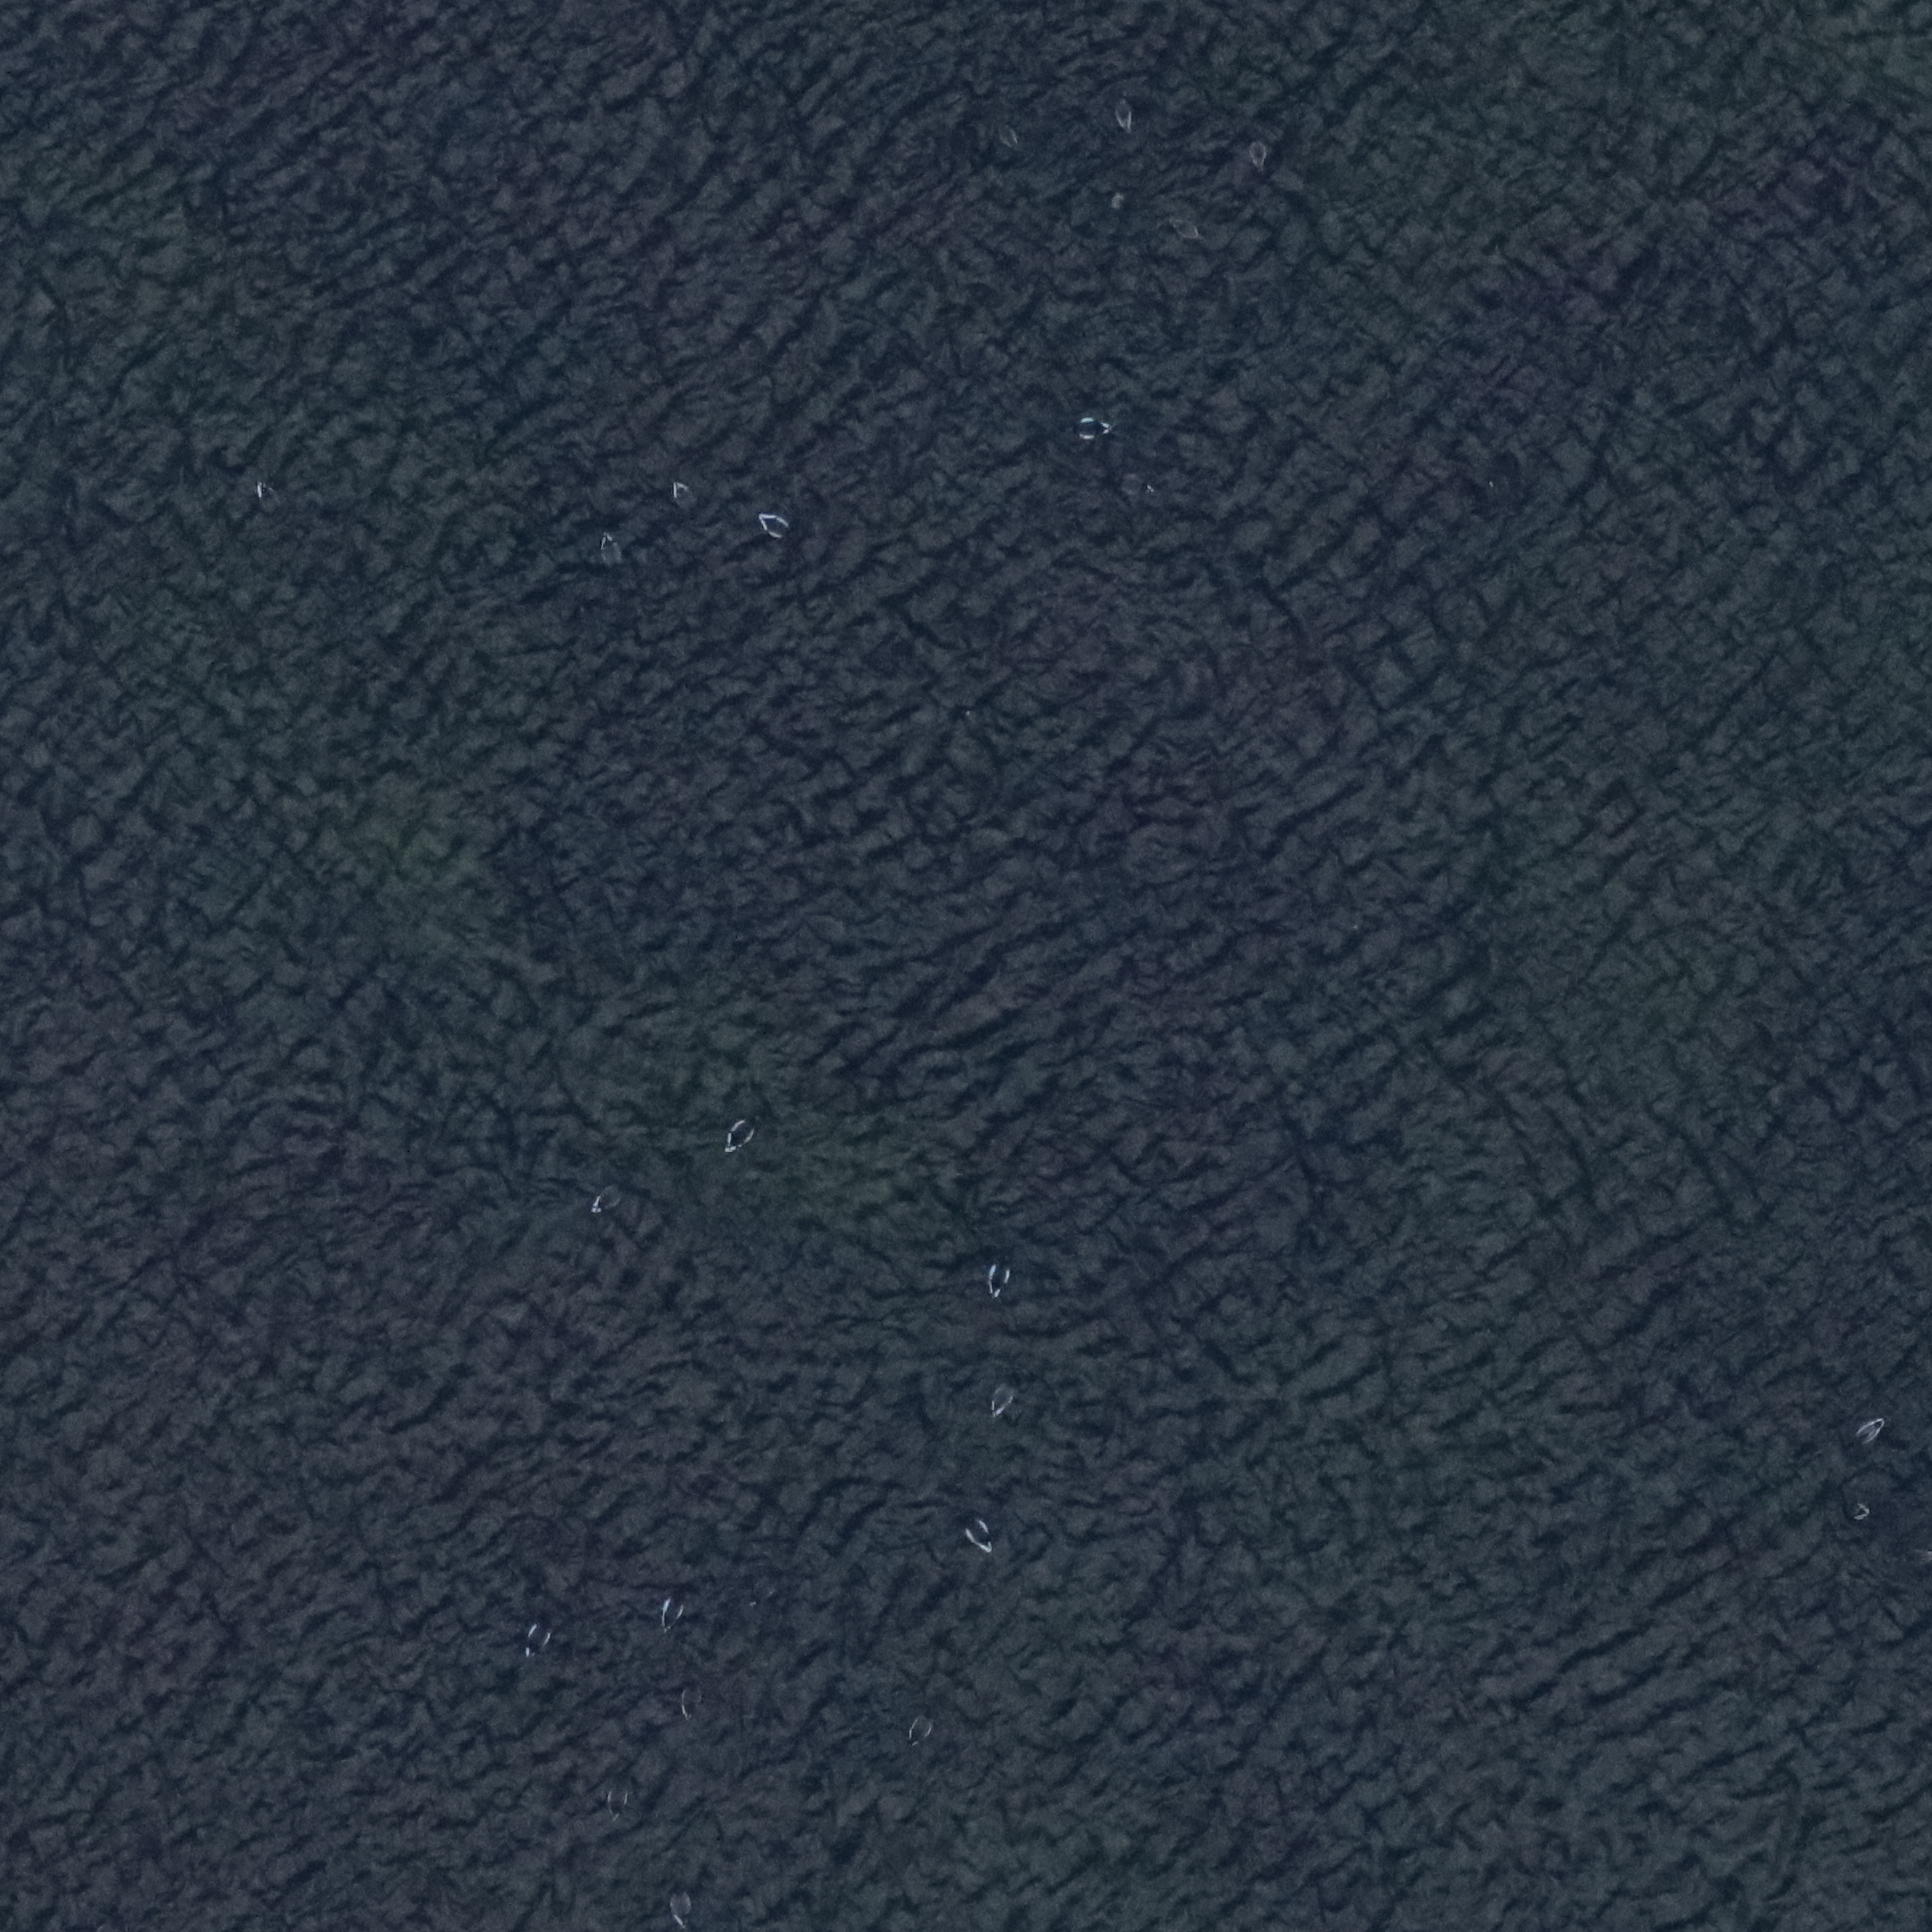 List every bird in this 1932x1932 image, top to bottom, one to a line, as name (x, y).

Canada goose (1125, 114)
Canada goose (1006, 132)
Canada goose (1260, 152)
Canada goose (1118, 201)
Canada goose (1184, 226)
brant (1090, 428)
brant (266, 494)
brant (682, 496)
brant (777, 528)
brant (610, 551)
brant (743, 1134)
brant (608, 1196)
brant (997, 1279)
brant (999, 1396)
other bird (1867, 1430)
other bird (1859, 1510)
brant (980, 1534)
other bird (1921, 1557)
brant (669, 1608)
brant (537, 1639)
brant (690, 1697)
brant (922, 1726)
brant (616, 1795)
brant (682, 1905)